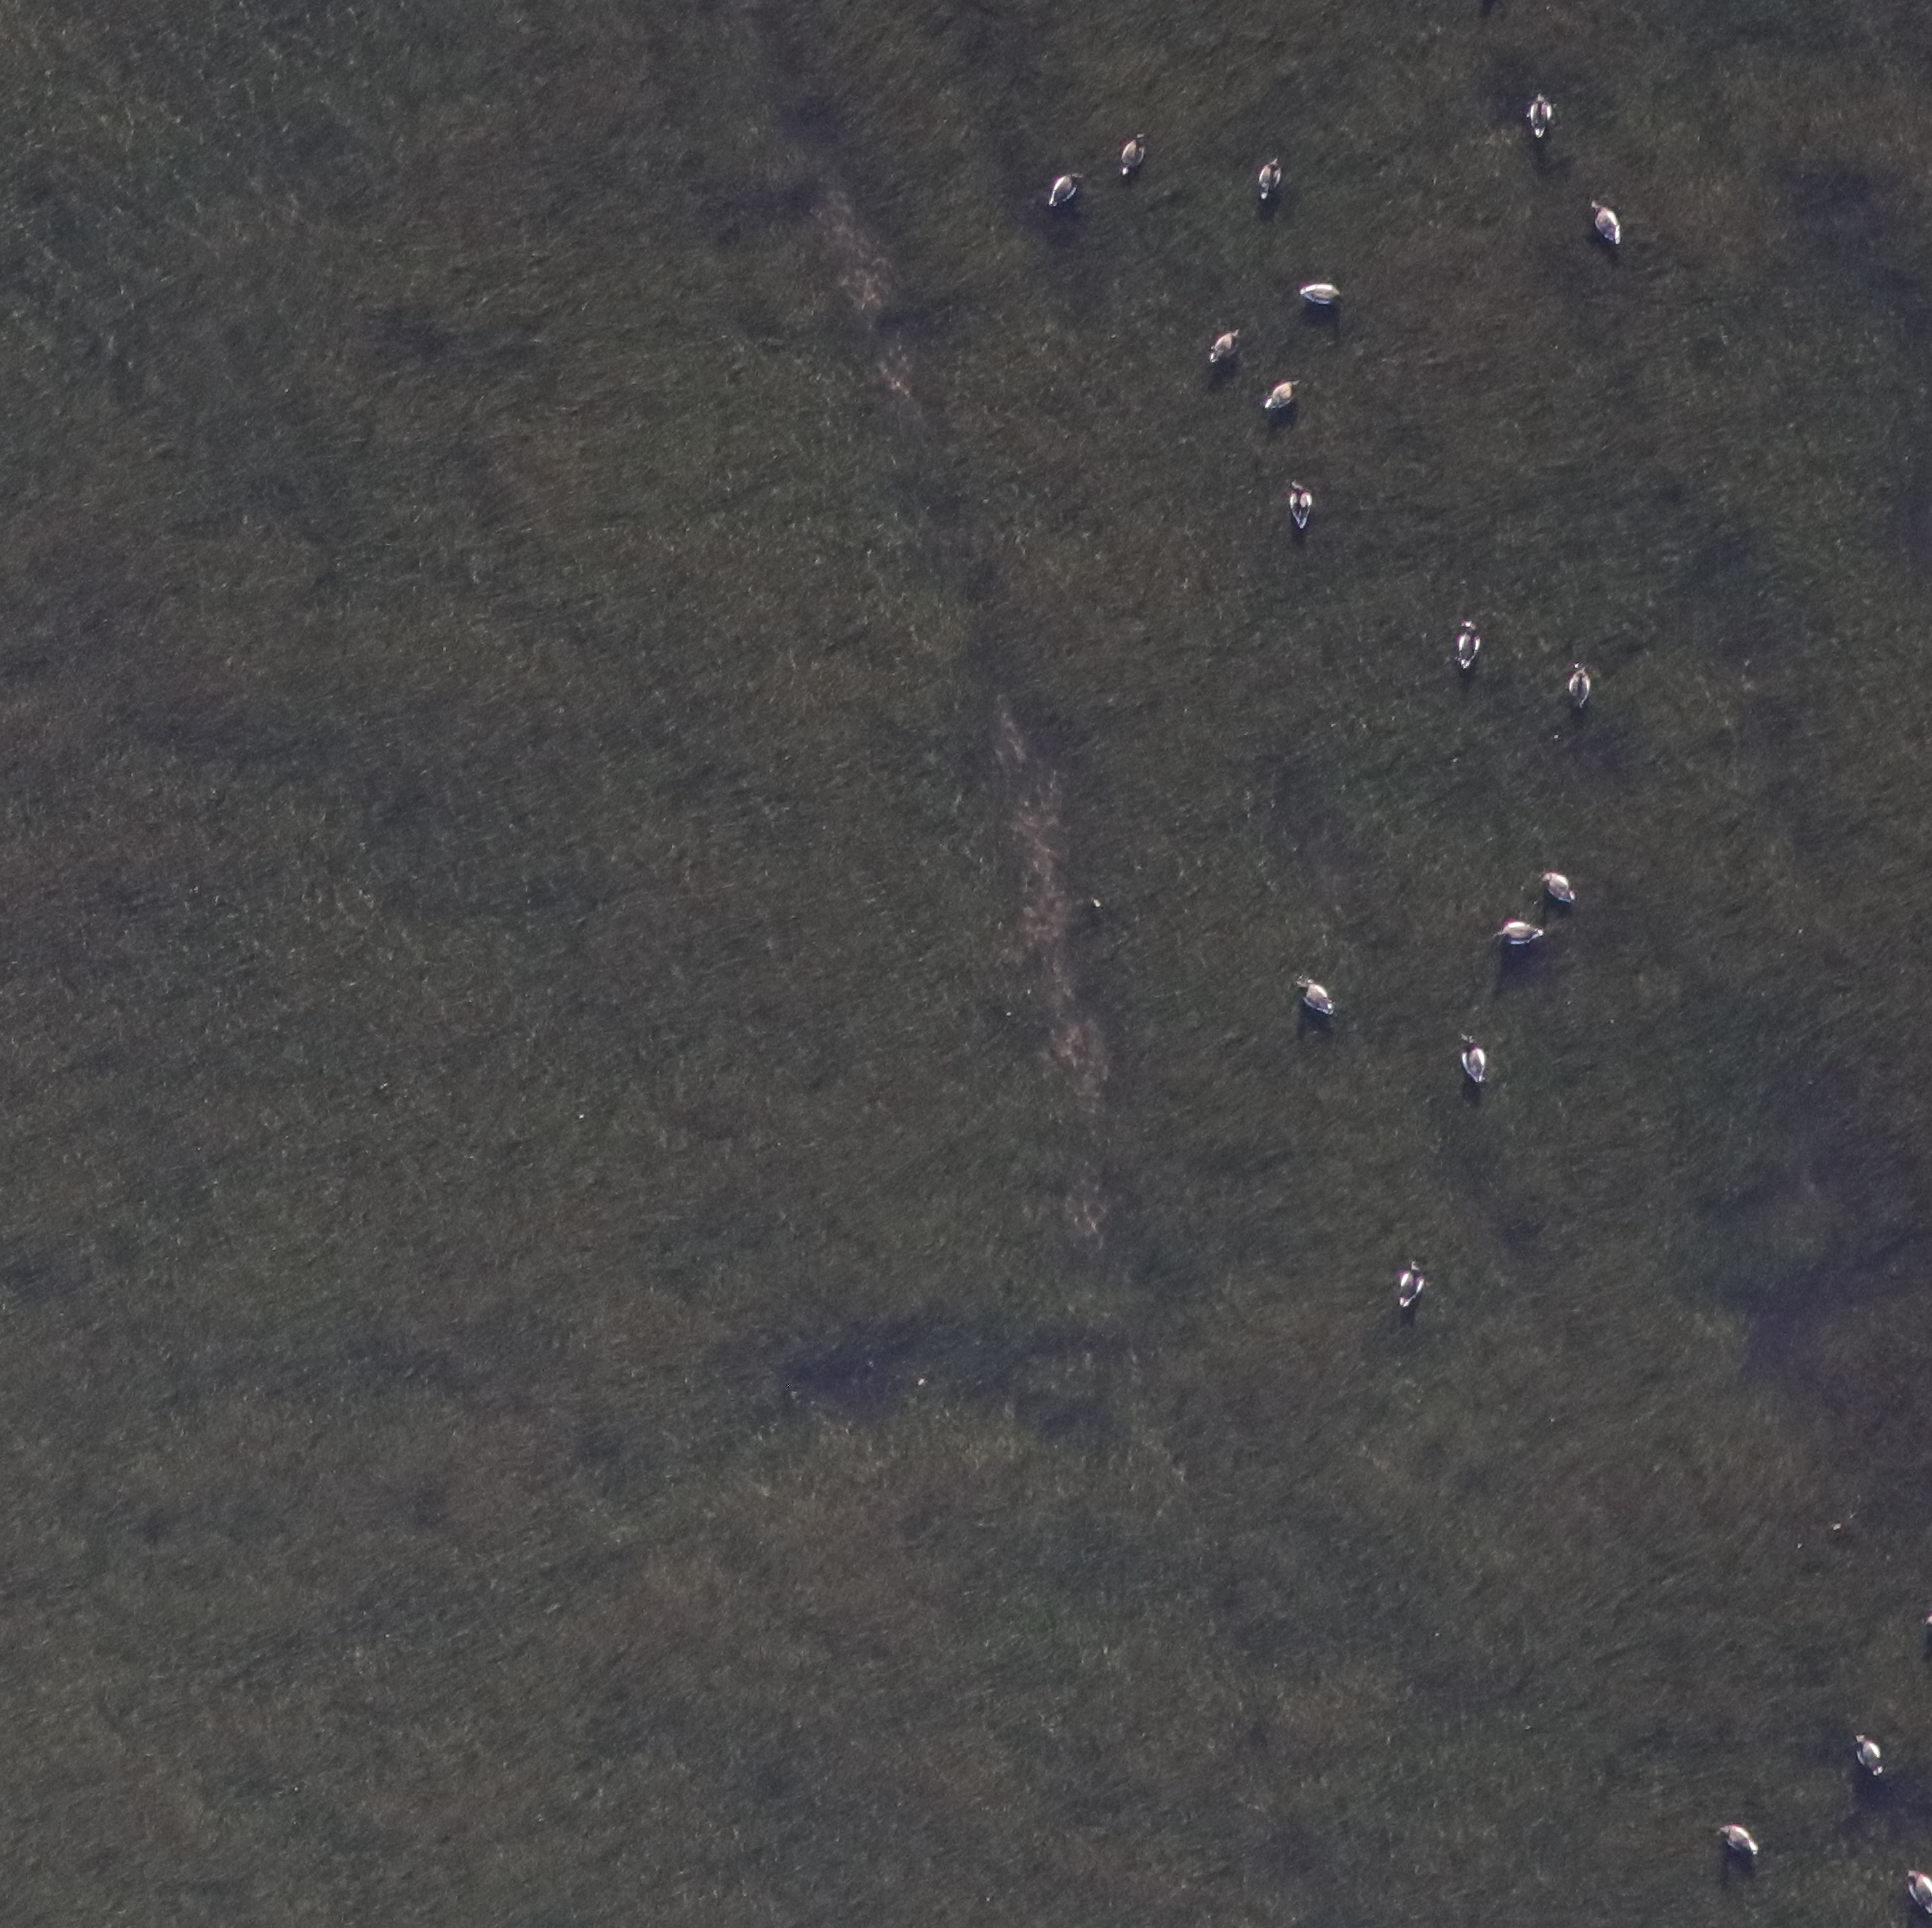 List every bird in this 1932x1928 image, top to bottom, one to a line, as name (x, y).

brant (1540, 116)
brant (1133, 156)
brant (1270, 181)
brant (1064, 190)
brant (1606, 224)
brant (1322, 293)
brant (1223, 343)
brant (1282, 395)
brant (1301, 505)
brant (1468, 645)
brant (1580, 688)
brant (1557, 885)
brant (1520, 934)
brant (1315, 997)
brant (1475, 1061)
brant (1411, 1285)
brant (1868, 1753)
brant (1739, 1837)
brant (1921, 1889)